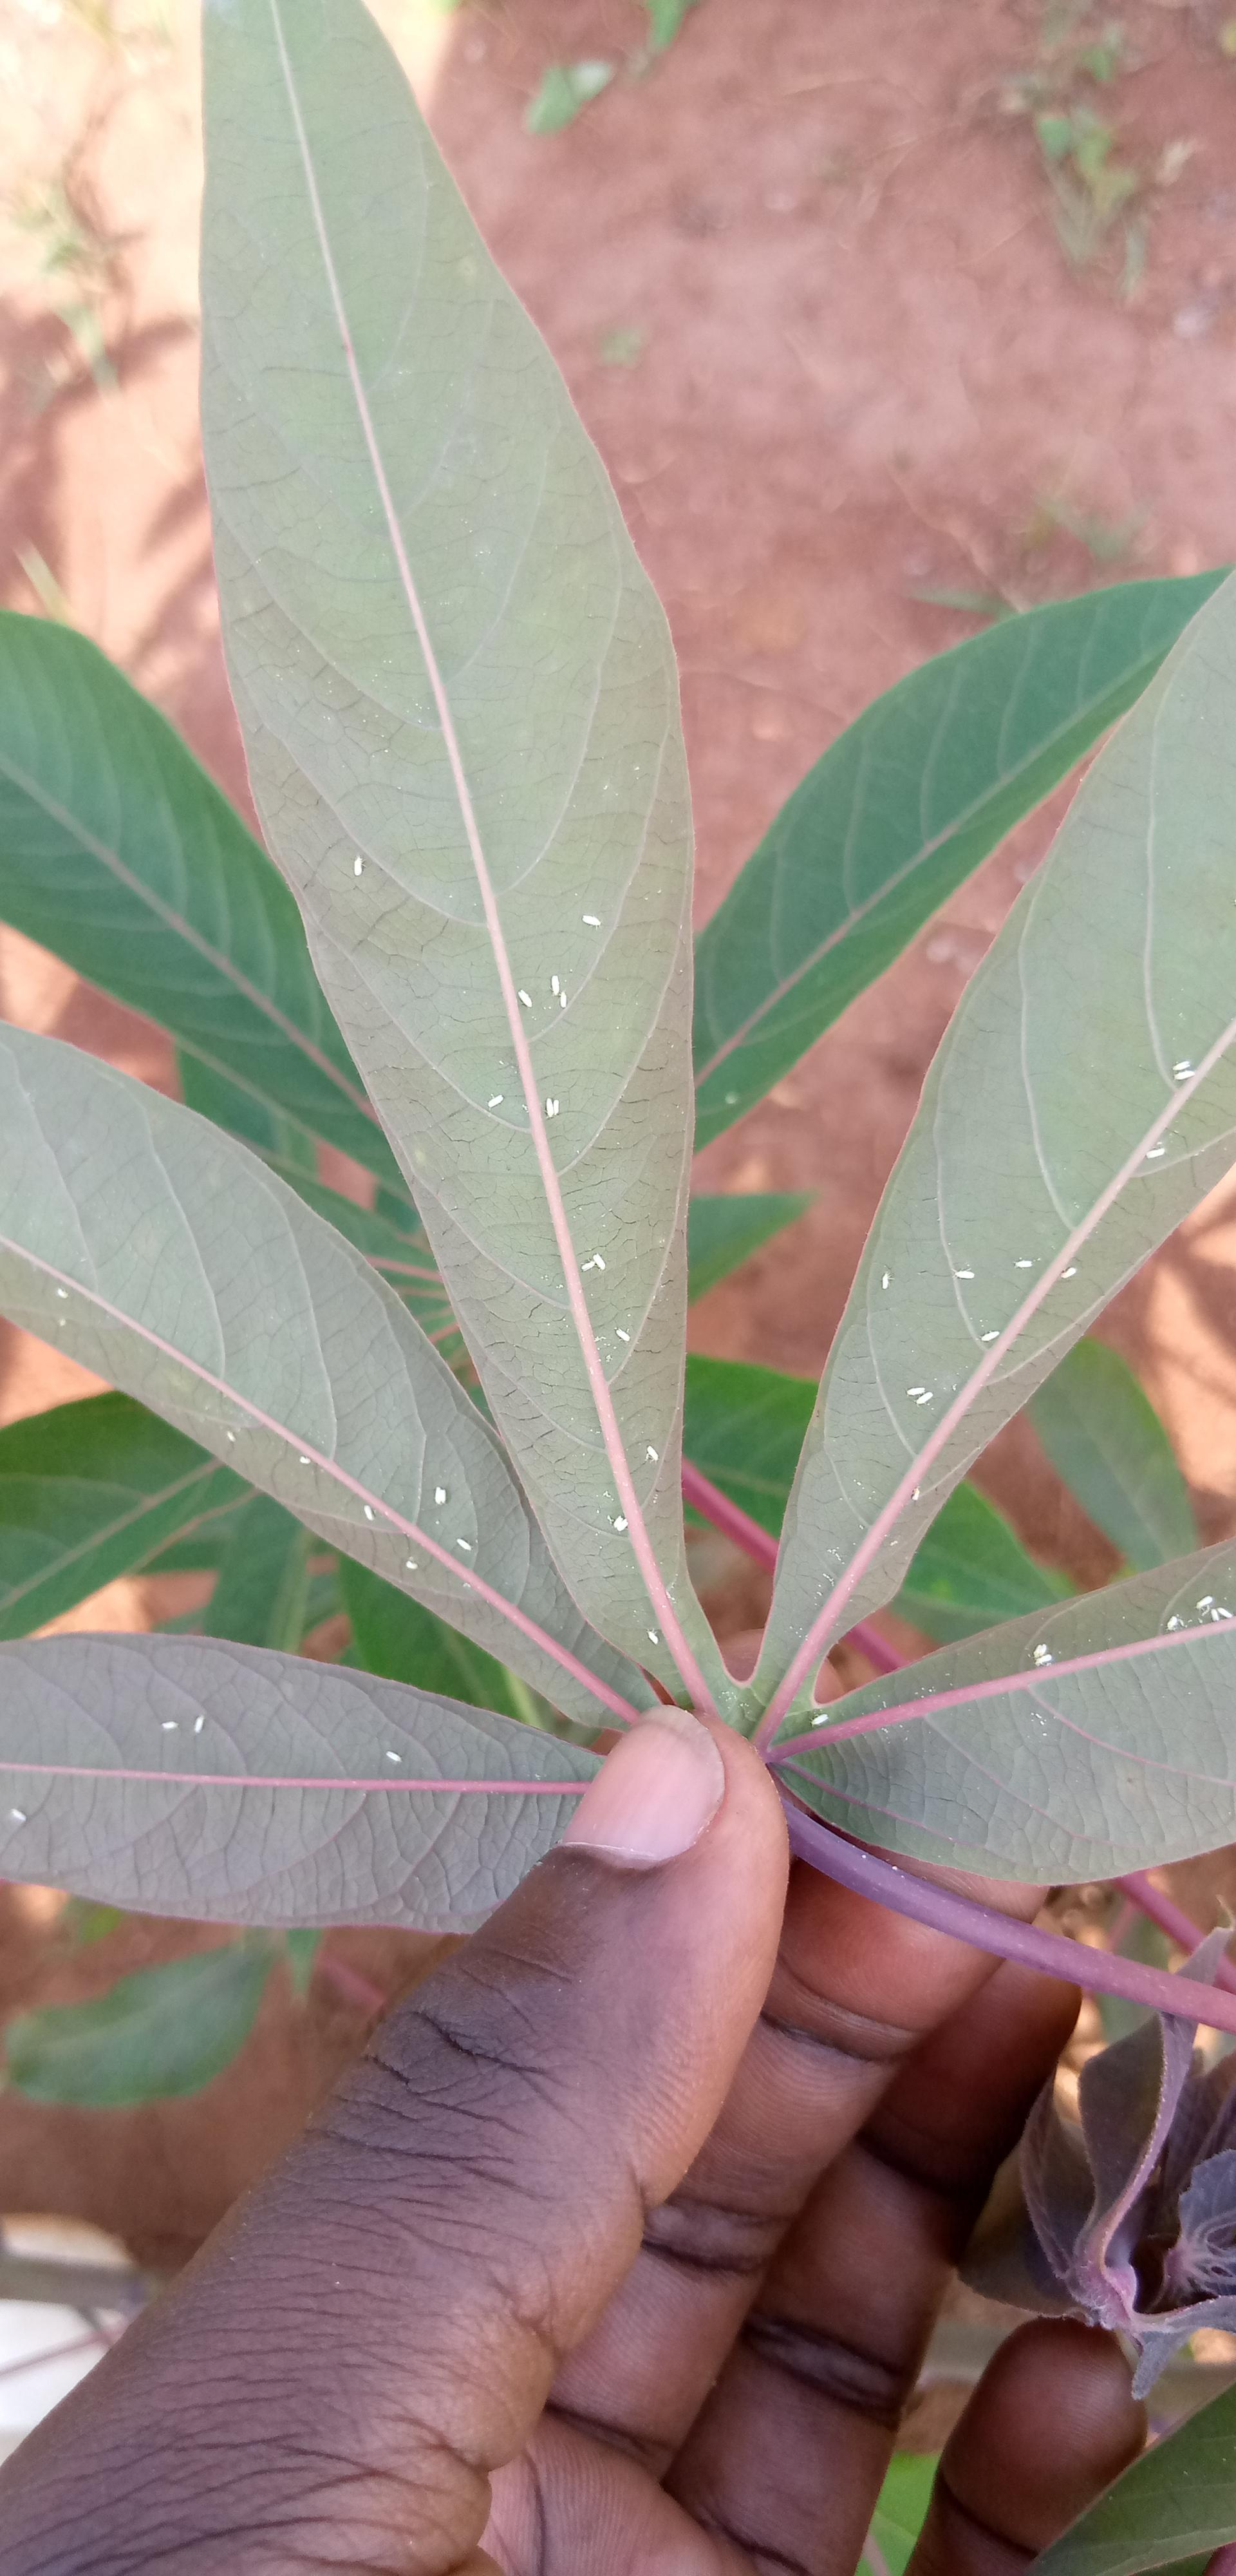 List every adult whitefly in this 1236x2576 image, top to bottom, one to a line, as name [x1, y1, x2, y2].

whitefly [351, 853, 364, 878]
whitefly [580, 913, 604, 930]
whitefly [550, 972, 560, 996]
whitefly [516, 987, 533, 1009]
whitefly [559, 989, 568, 1010]
whitefly [1171, 1060, 1192, 1071]
whitefly [1172, 1070, 1197, 1083]
whitefly [486, 1092, 505, 1110]
whitefly [545, 1096, 554, 1118]
whitefly [552, 1099, 561, 1117]
whitefly [1144, 1146, 1167, 1160]
whitefly [592, 1252, 607, 1271]
whitefly [1011, 1257, 1034, 1269]
whitefly [580, 1260, 596, 1273]
whitefly [1060, 1266, 1079, 1281]
whitefly [952, 1267, 975, 1282]
whitefly [879, 1271, 891, 1291]
whitefly [56, 1287, 71, 1300]
whitefly [614, 1326, 632, 1344]
whitefly [978, 1329, 1001, 1345]
whitefly [904, 1386, 927, 1397]
whitefly [915, 1390, 934, 1407]
whitefly [227, 1430, 238, 1445]
whitefly [646, 1443, 660, 1463]
whitefly [298, 1454, 313, 1466]
whitefly [433, 1485, 442, 1506]
whitefly [910, 1486, 921, 1503]
whitefly [441, 1488, 447, 1505]
whitefly [362, 1501, 377, 1522]
whitefly [612, 1515, 624, 1529]
whitefly [617, 1518, 628, 1533]
whitefly [454, 1537, 474, 1553]
whitefly [404, 1559, 420, 1572]
whitefly [1194, 1595, 1213, 1610]
whitefly [1217, 1605, 1234, 1619]
whitefly [1210, 1607, 1220, 1622]
whitefly [1165, 1615, 1179, 1631]
whitefly [644, 1628, 662, 1647]
whitefly [1040, 1642, 1047, 1658]
whitefly [1031, 1643, 1042, 1658]
whitefly [1035, 1654, 1053, 1667]
whitefly [191, 1712, 207, 1738]
whitefly [808, 1712, 832, 1728]
whitefly [158, 1719, 180, 1730]
whitefly [382, 1747, 406, 1765]
whitefly [7, 1807, 30, 1824]